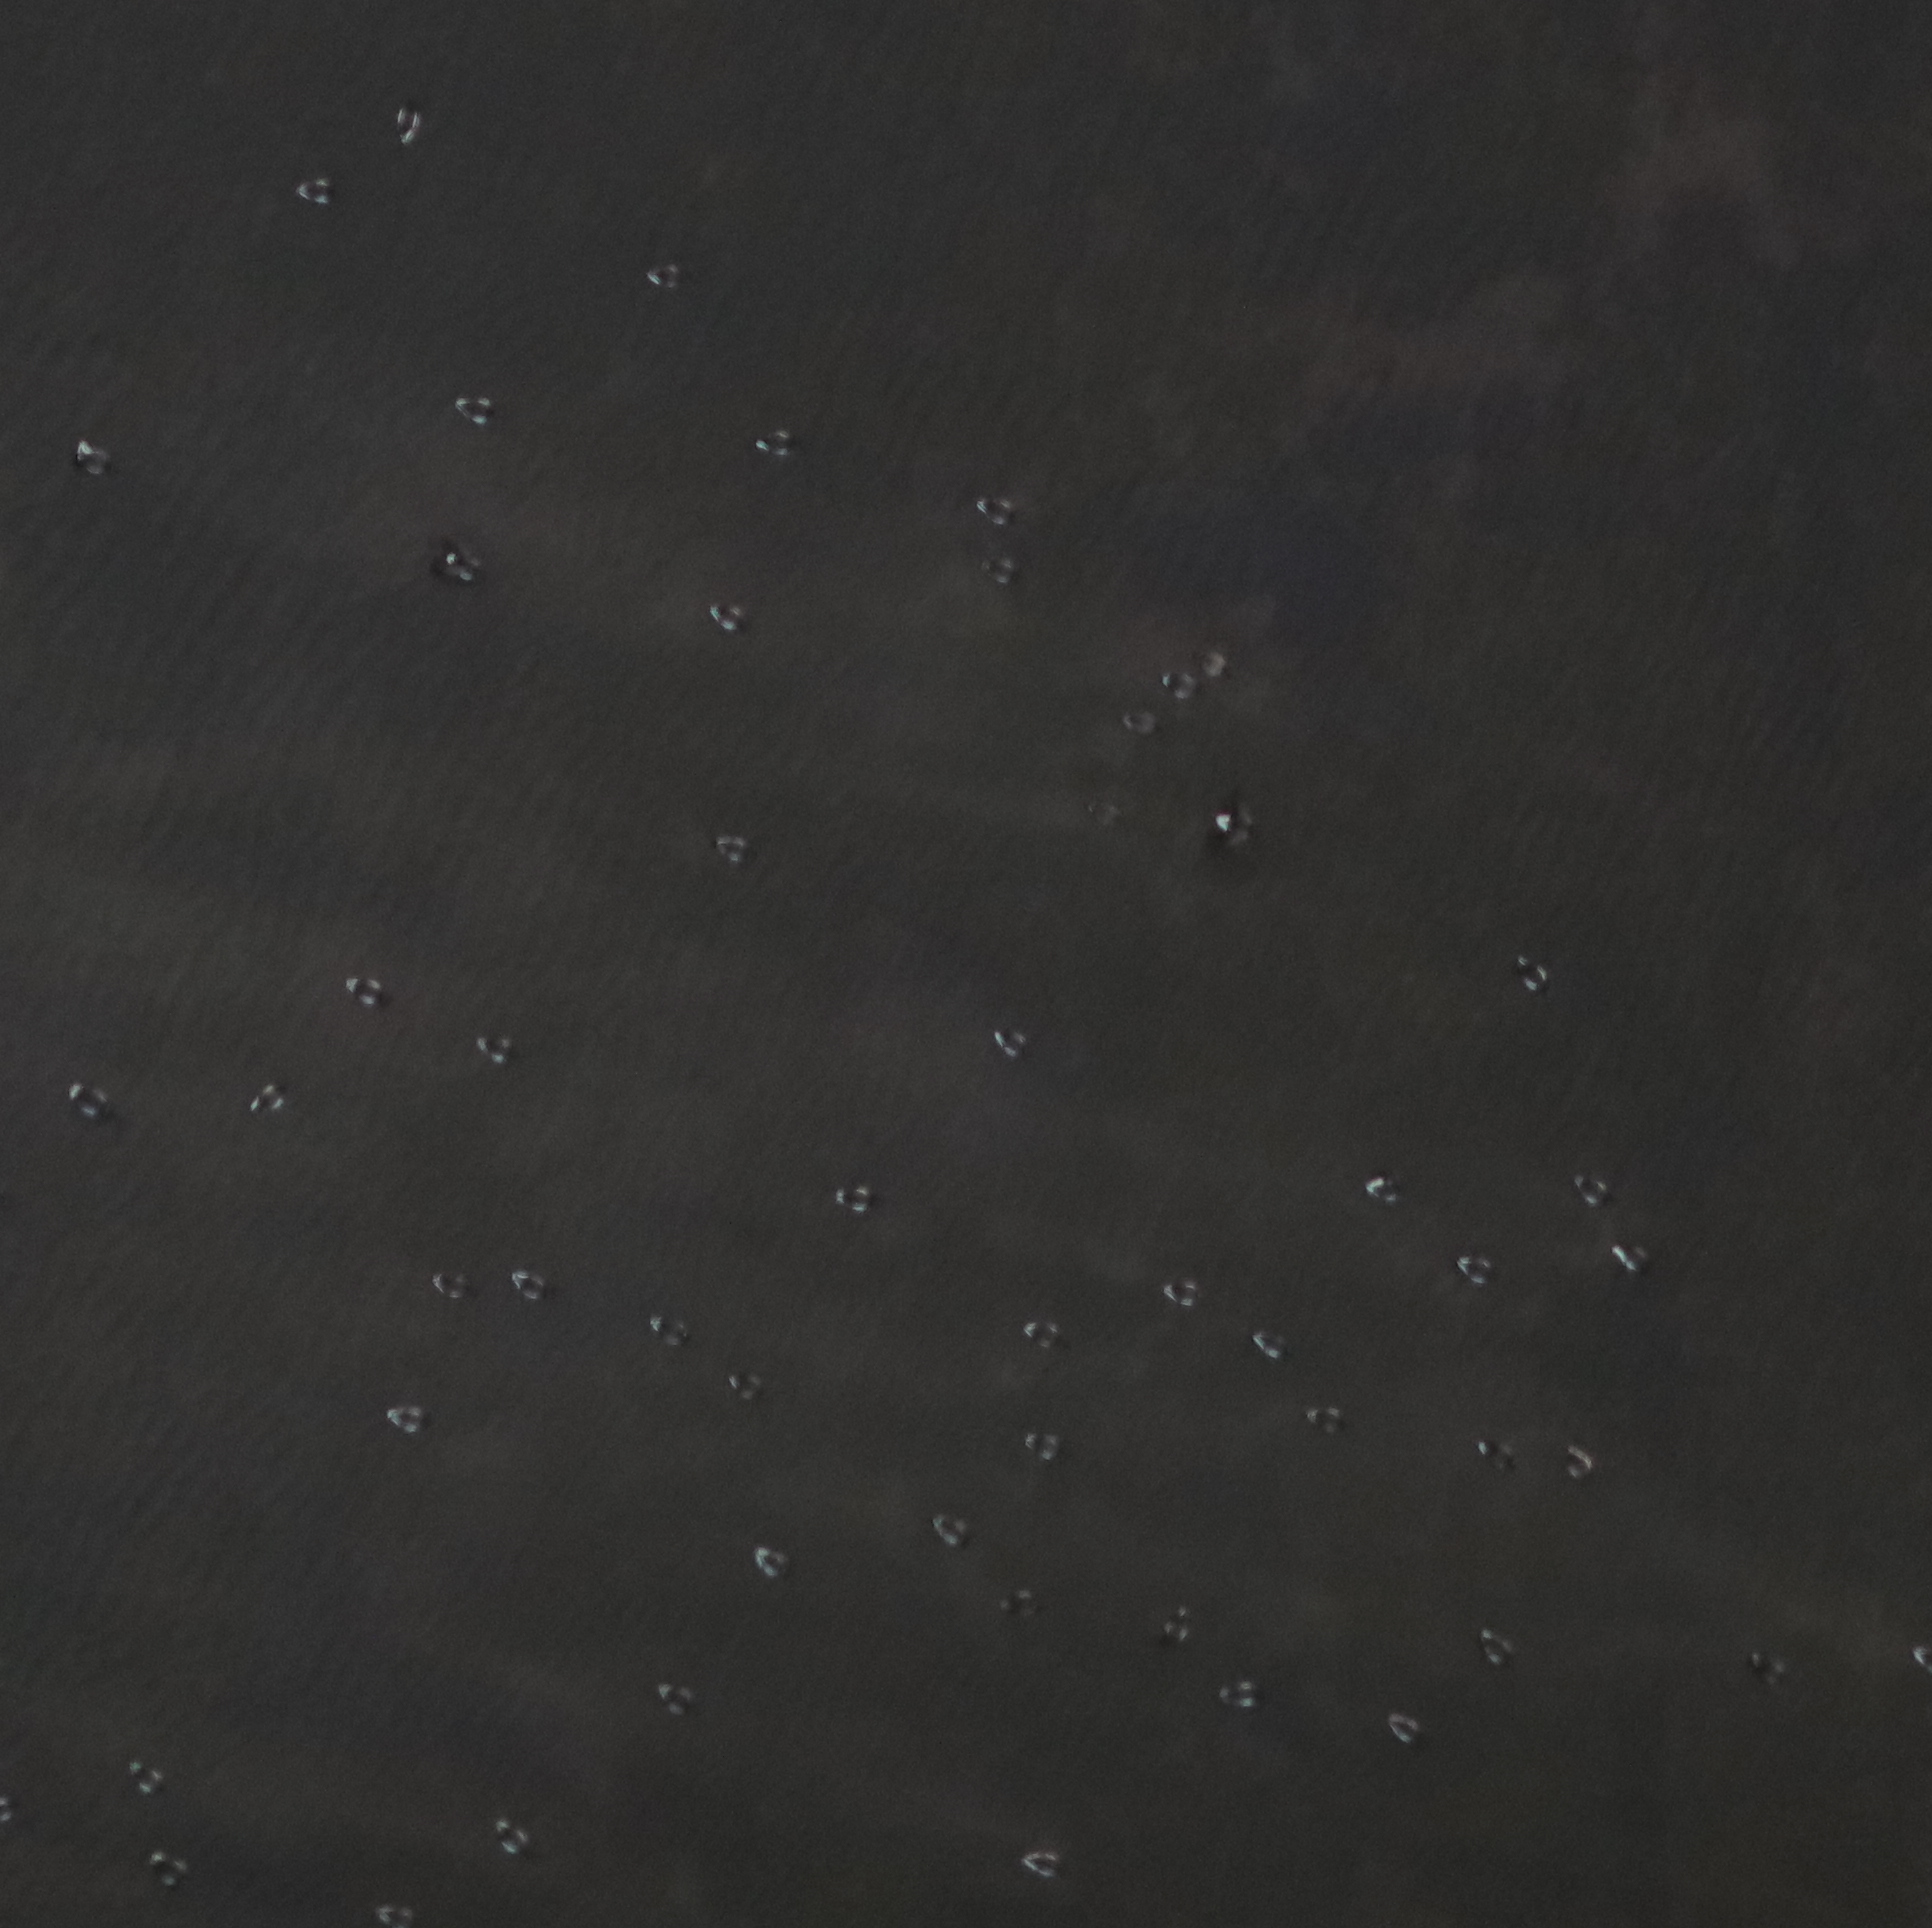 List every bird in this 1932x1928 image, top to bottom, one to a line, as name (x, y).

brant (410, 124)
brant (318, 191)
brant (668, 281)
brant (477, 411)
brant (772, 448)
brant (93, 463)
brant (999, 511)
brant (1000, 565)
brant (463, 566)
brant (729, 617)
brant (1213, 662)
brant (1175, 671)
brant (1144, 716)
brant (1234, 829)
brant (733, 848)
brant (1533, 975)
brant (367, 991)
brant (495, 1040)
brant (1010, 1043)
brant (271, 1098)
brant (90, 1100)
brant (1378, 1188)
brant (1592, 1191)
brant (858, 1201)
brant (1627, 1253)
brant (1477, 1270)
brant (453, 1286)
brant (534, 1288)
brant (1183, 1292)
brant (672, 1330)
brant (1045, 1334)
brant (1271, 1345)
brant (746, 1381)
brant (1325, 1413)
brant (409, 1419)
brant (1045, 1447)
brant (1497, 1453)
brant (1578, 1465)
brant (956, 1537)
brant (773, 1561)
brant (1027, 1601)
brant (1177, 1627)
brant (1498, 1648)
brant (1768, 1676)
brant (1245, 1698)
brant (679, 1700)
brant (1403, 1728)
brant (140, 1780)
brant (1, 1813)
brant (513, 1836)
brant (1046, 1863)
brant (171, 1871)